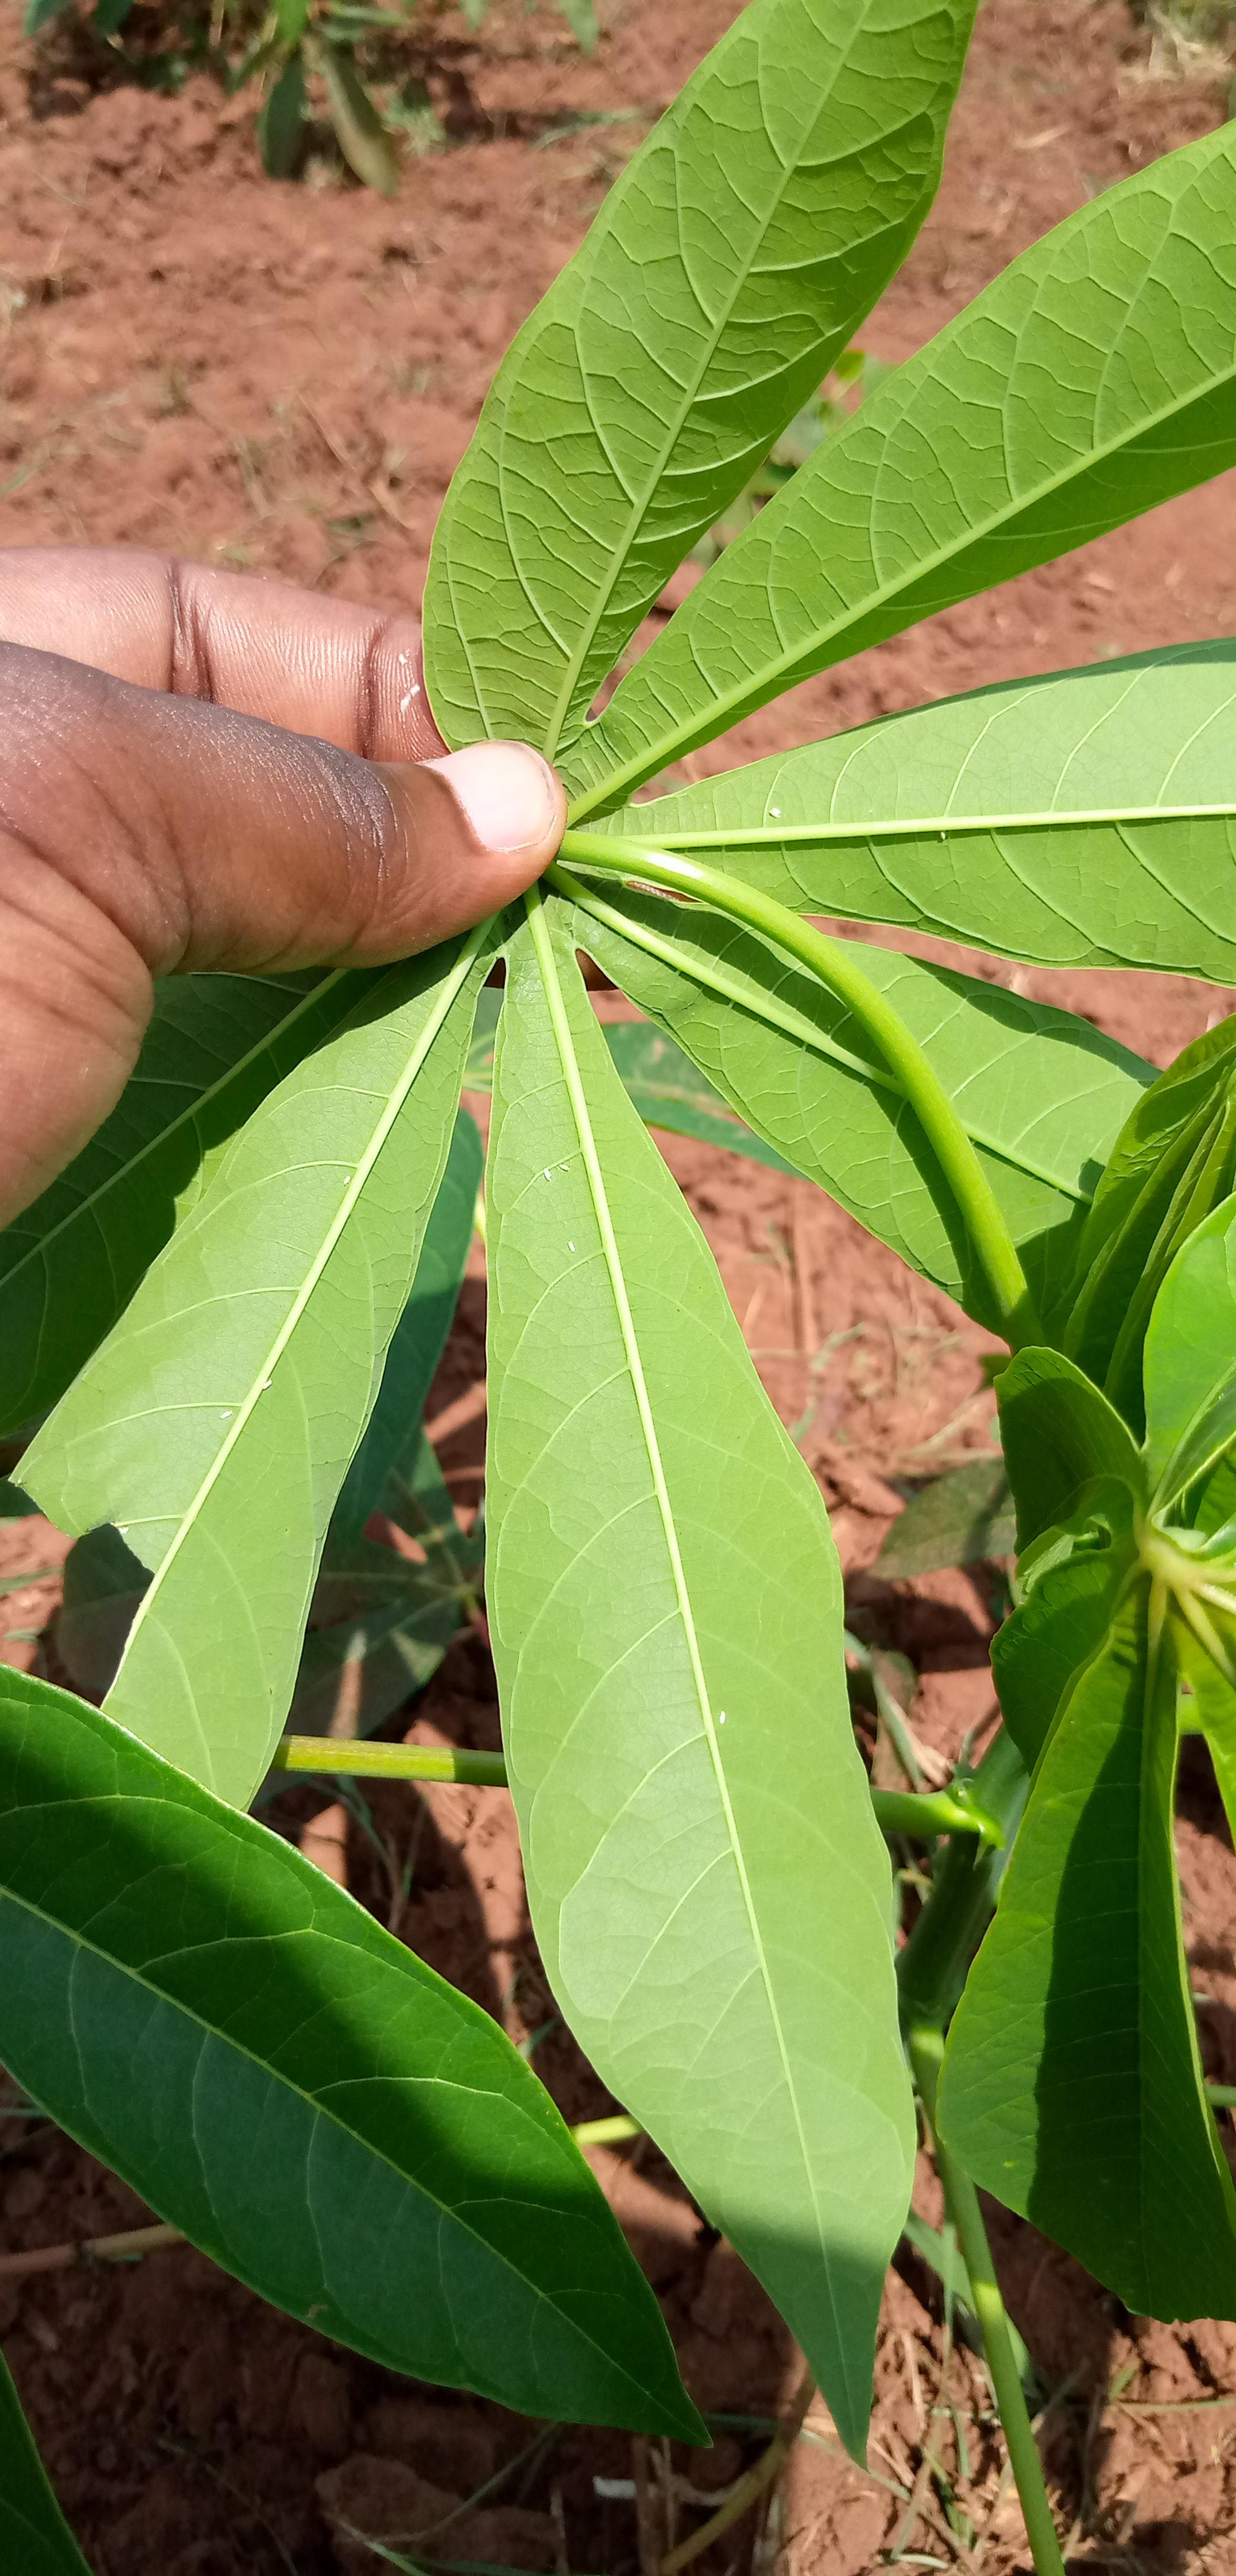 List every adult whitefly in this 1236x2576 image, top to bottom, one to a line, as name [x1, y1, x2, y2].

whitefly [760, 802, 786, 829]
whitefly [930, 820, 952, 848]
whitefly [557, 1152, 577, 1180]
whitefly [531, 1166, 552, 1191]
whitefly [341, 1168, 359, 1194]
whitefly [555, 1232, 581, 1262]
whitefly [257, 1367, 276, 1397]
whitefly [215, 1396, 236, 1435]
whitefly [711, 1701, 733, 1734]